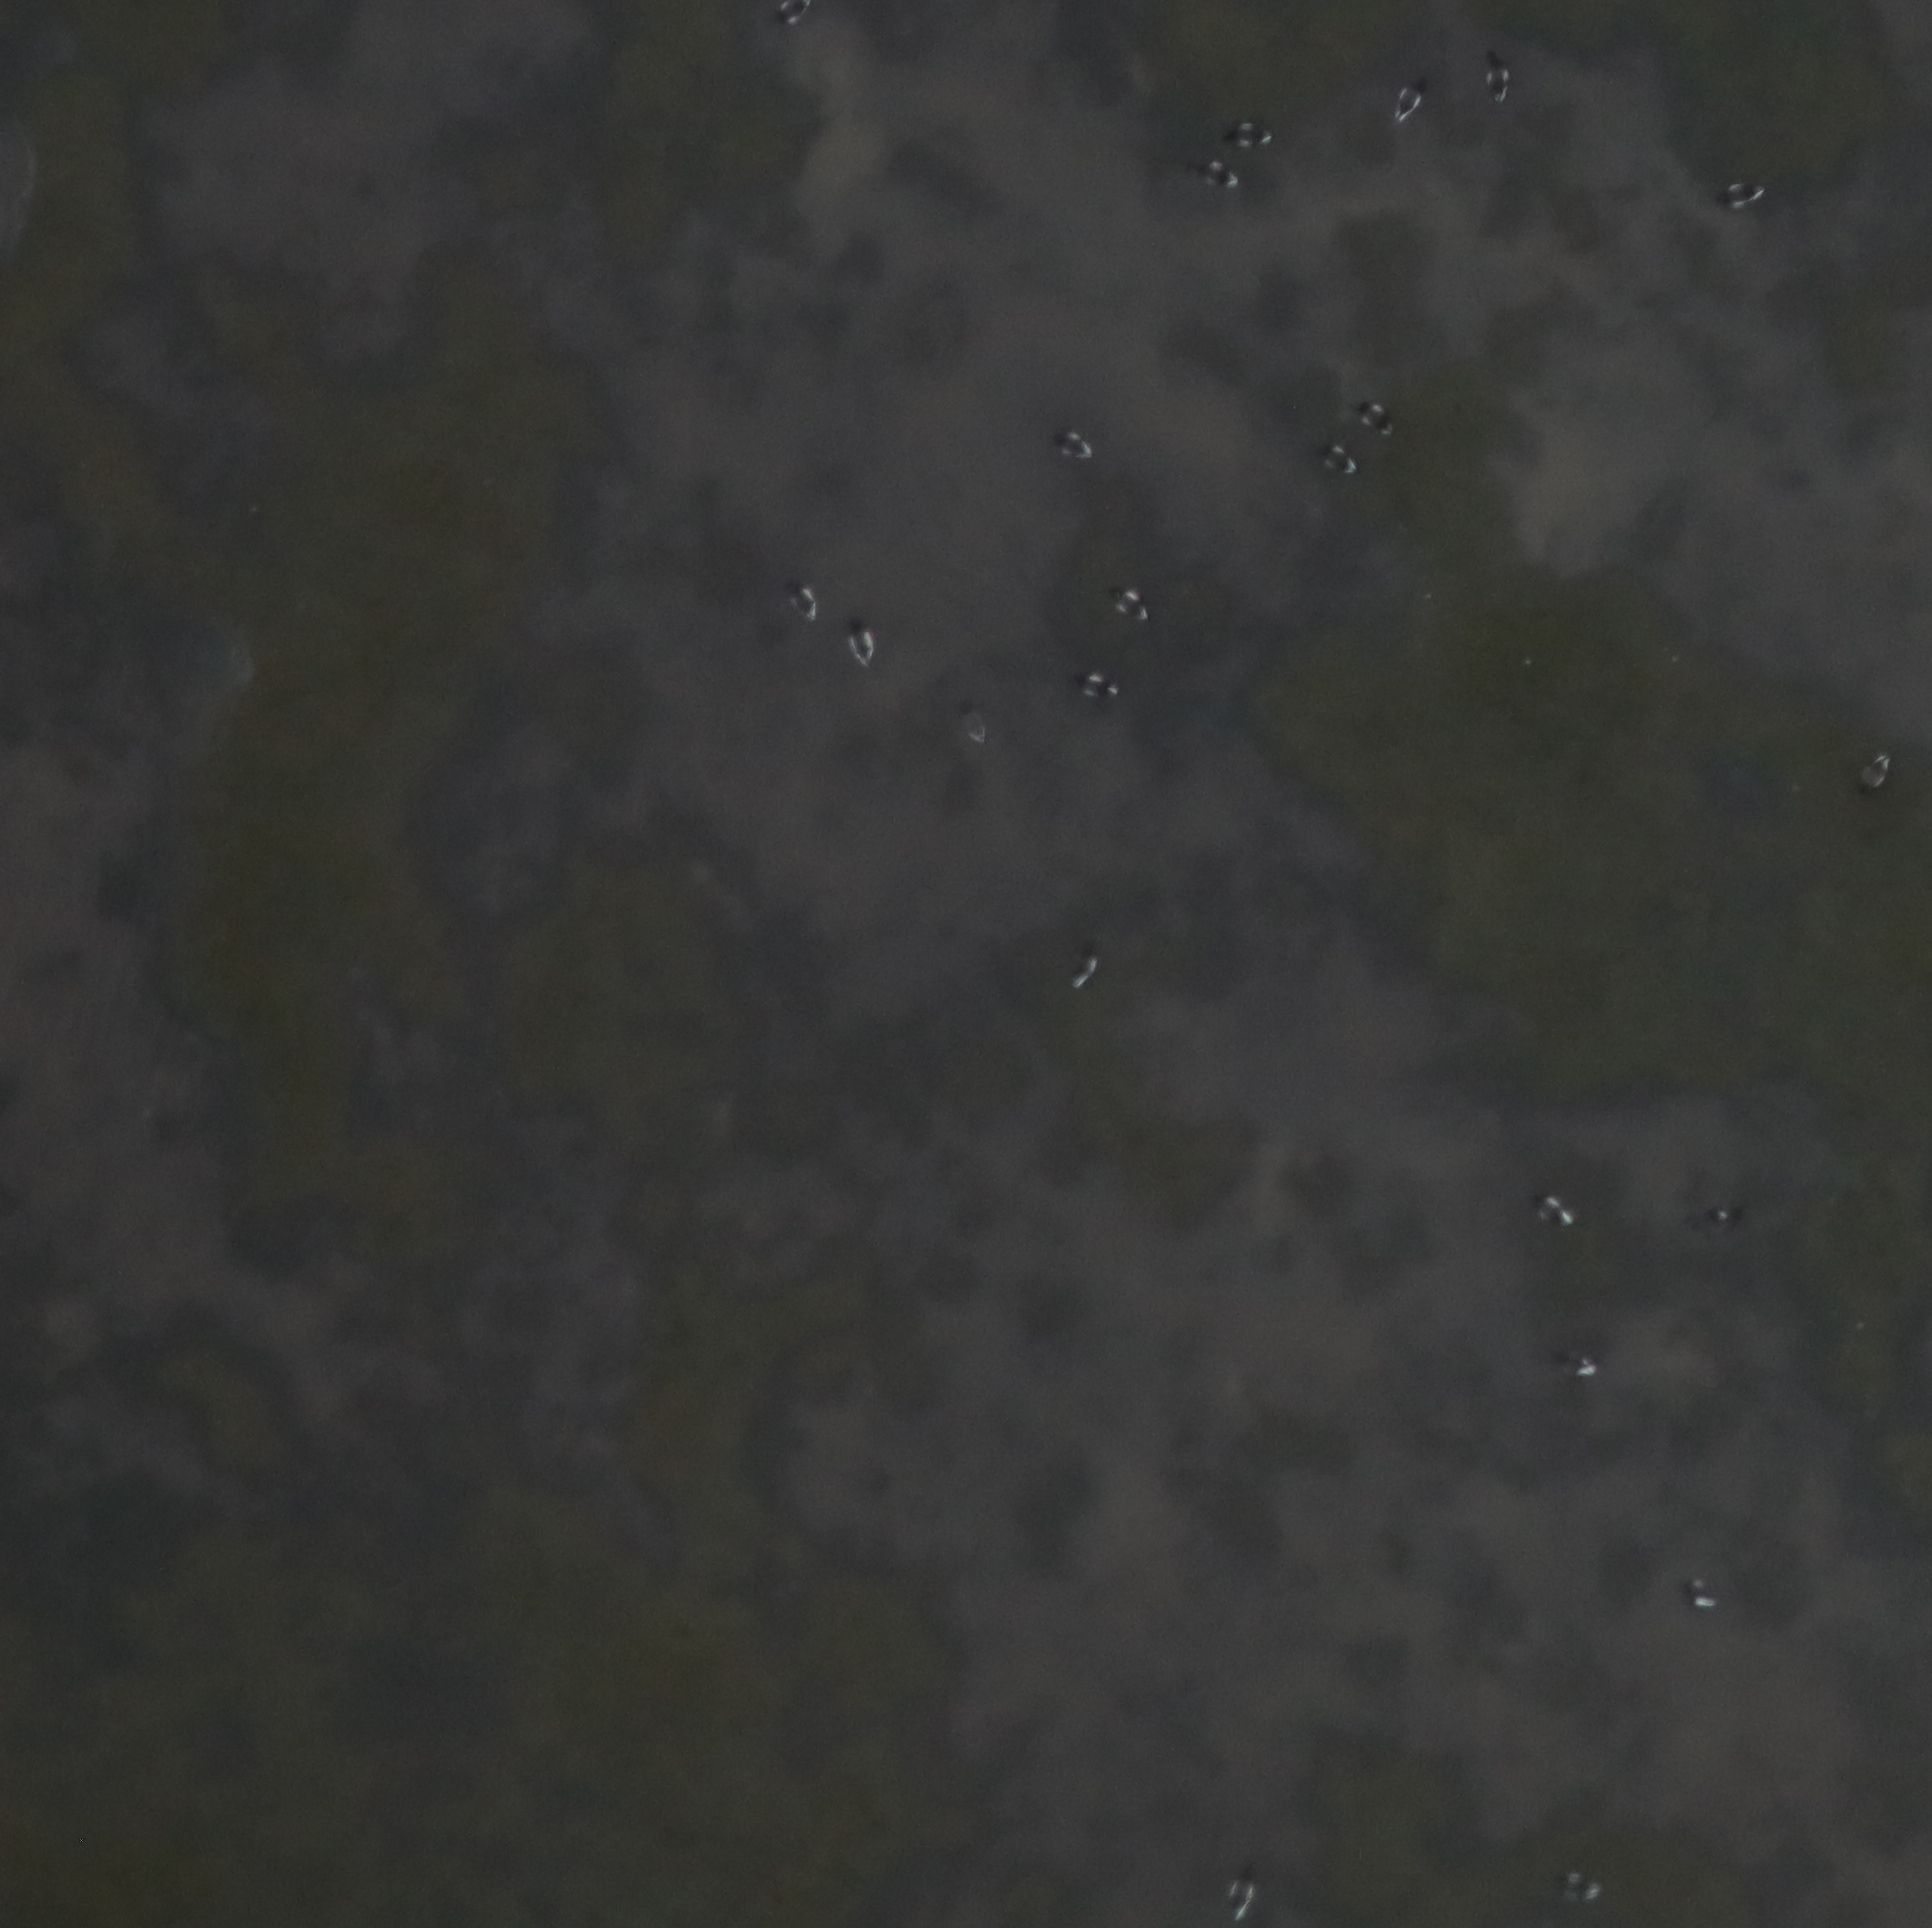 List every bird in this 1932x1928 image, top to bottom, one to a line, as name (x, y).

brant (794, 10)
brant (1494, 78)
brant (1407, 101)
brant (1249, 136)
brant (1225, 168)
brant (1742, 195)
brant (1379, 420)
brant (1072, 438)
brant (1348, 459)
brant (803, 592)
brant (1129, 603)
brant (874, 650)
brant (1097, 682)
brant (975, 721)
brant (1876, 772)
brant (1083, 966)
brant (1557, 1210)
brant (1715, 1219)
brant (1577, 1370)
brant (1702, 1593)
brant (1569, 1878)
brant (1232, 1887)